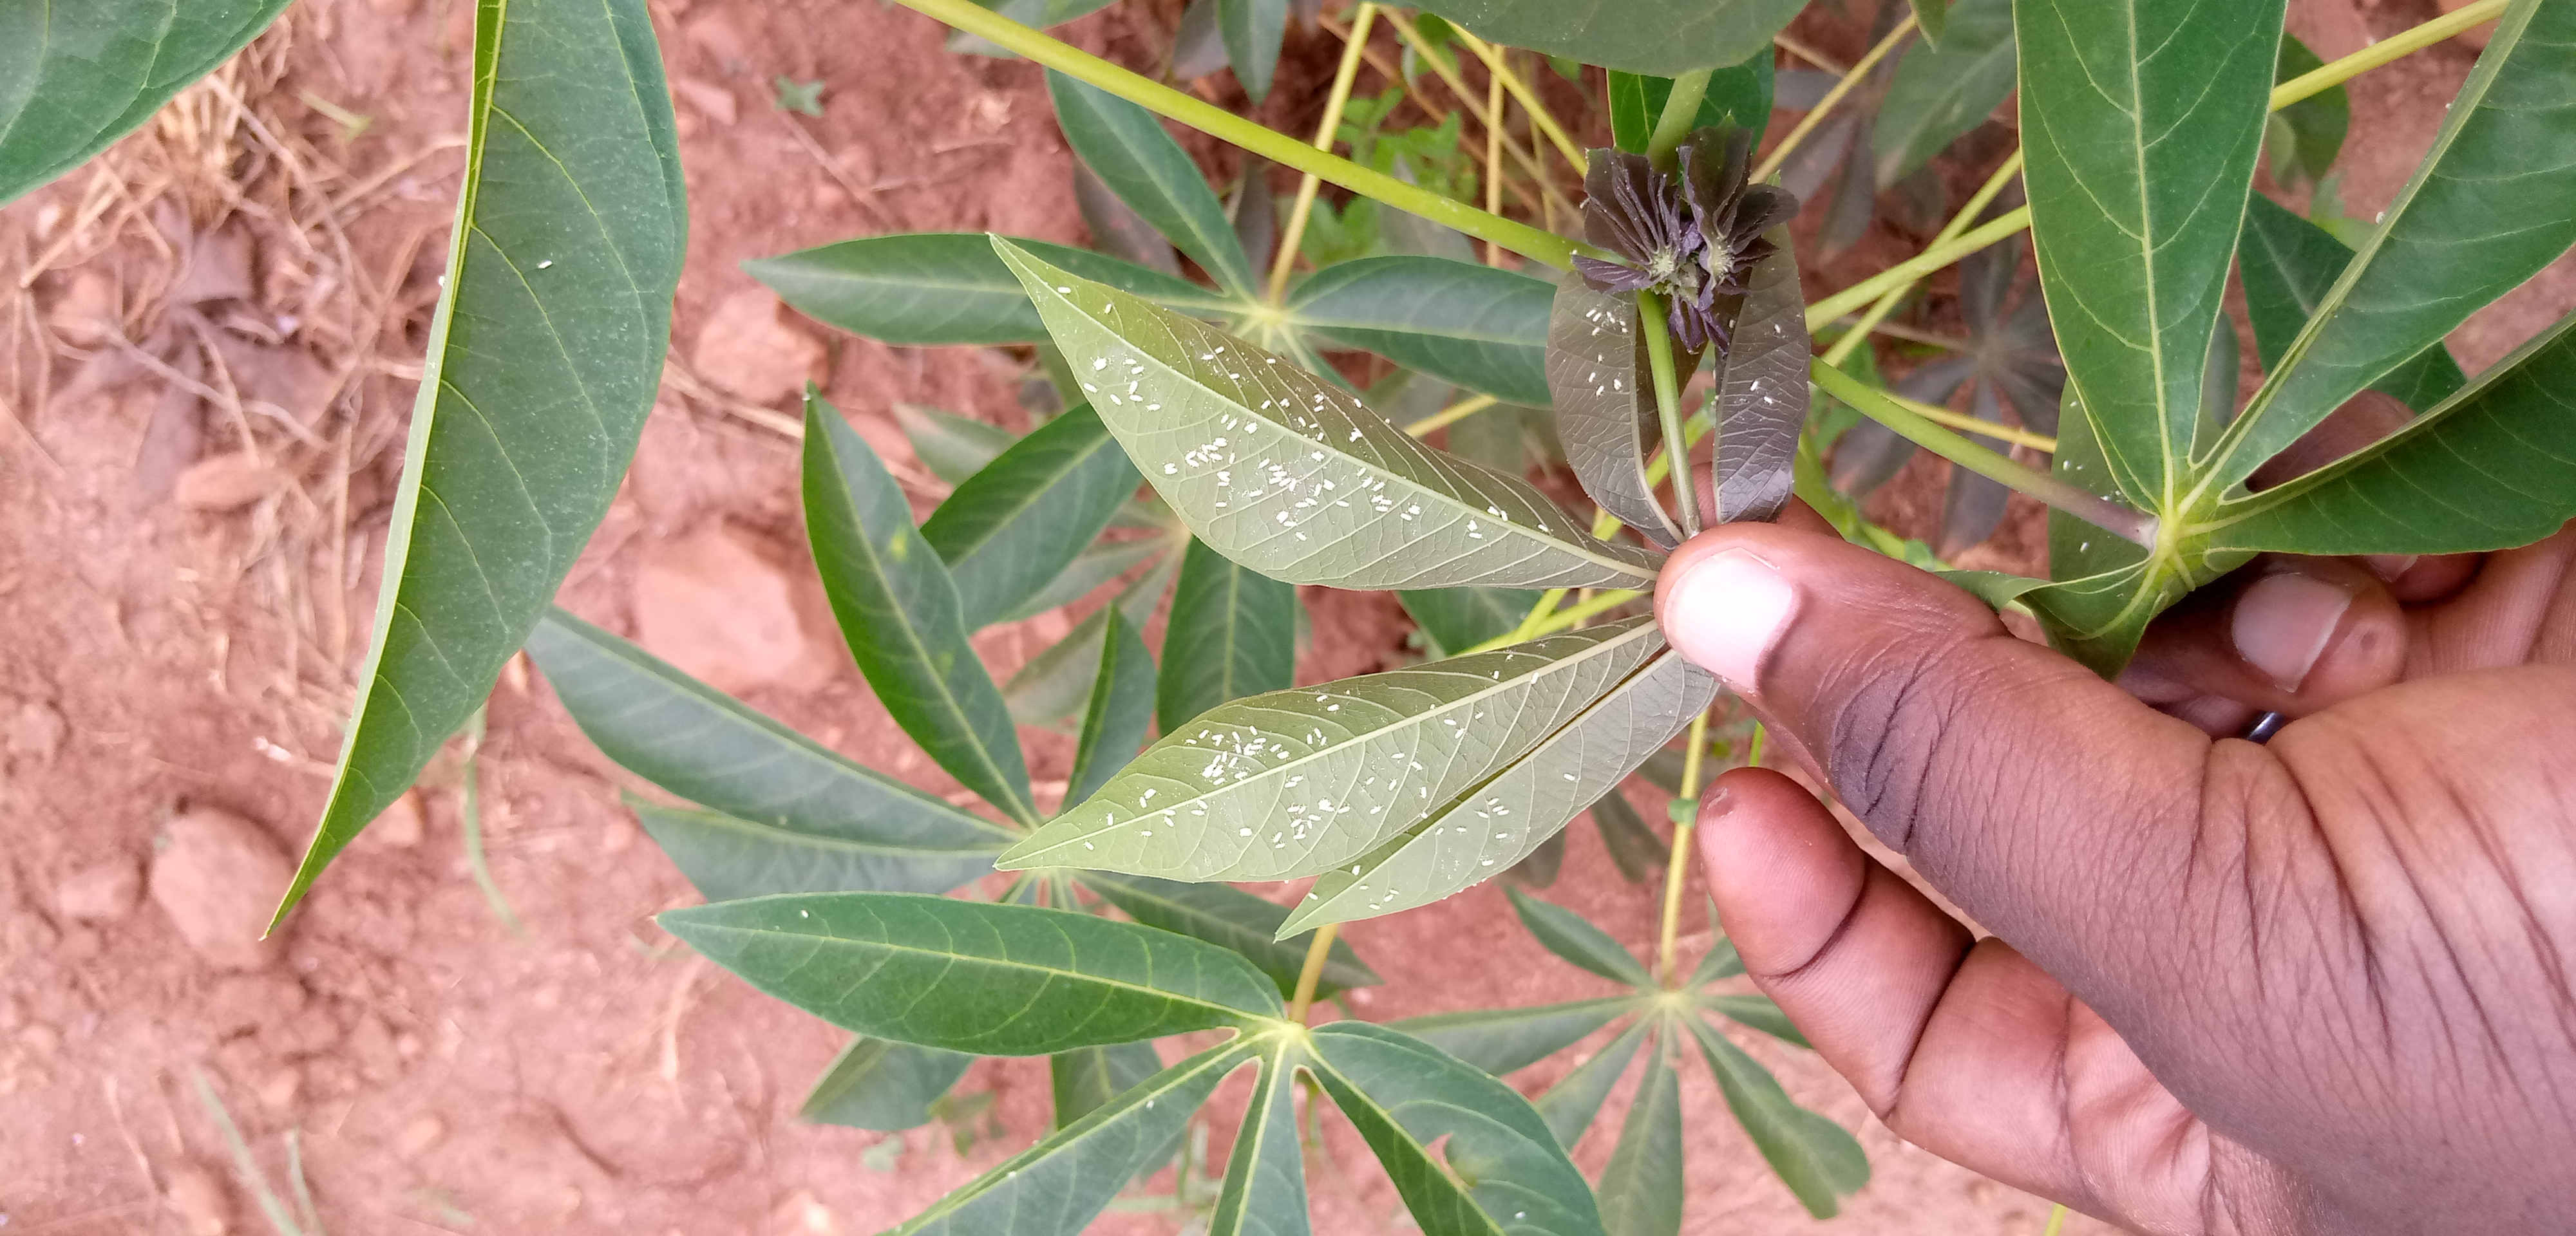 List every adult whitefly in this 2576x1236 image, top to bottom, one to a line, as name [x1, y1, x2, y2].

whitefly [2443, 102, 2454, 111]
whitefly [2374, 210, 2386, 226]
whitefly [533, 254, 561, 277]
whitefly [433, 269, 449, 290]
whitefly [1056, 285, 1073, 295]
whitefly [1102, 301, 1113, 316]
whitefly [1585, 308, 1597, 319]
whitefly [1605, 310, 1613, 317]
whitefly [1591, 312, 1603, 323]
whitefly [1609, 316, 1616, 324]
whitefly [1727, 317, 1736, 331]
whitefly [1618, 319, 1628, 326]
whitefly [1773, 323, 1783, 335]
whitefly [1591, 325, 1600, 338]
whitefly [1620, 326, 1629, 334]
whitefly [1214, 344, 1226, 355]
whitefly [1200, 352, 1215, 361]
whitefly [1596, 352, 1604, 363]
whitefly [1093, 357, 1107, 366]
whitefly [1123, 357, 1138, 365]
whitefly [1264, 357, 1278, 365]
whitefly [1095, 362, 1107, 371]
whitefly [1130, 365, 1146, 375]
whitefly [1228, 371, 1241, 380]
whitefly [1586, 371, 1597, 384]
whitefly [1613, 377, 1623, 388]
whitefly [1127, 378, 1140, 395]
whitefly [1747, 379, 1760, 392]
whitefly [1082, 381, 1098, 394]
whitefly [1613, 382, 1621, 391]
whitefly [1593, 384, 1605, 398]
whitefly [1109, 392, 1123, 406]
whitefly [1314, 393, 1321, 399]
whitefly [1127, 394, 1145, 402]
whitefly [1714, 394, 1720, 400]
whitefly [1315, 395, 1325, 404]
whitefly [1762, 395, 1774, 405]
whitefly [1258, 397, 1272, 411]
whitefly [1279, 397, 1289, 407]
whitefly [1352, 397, 1363, 409]
whitefly [2069, 398, 2079, 409]
whitefly [1709, 400, 1718, 406]
whitefly [1285, 401, 1291, 408]
whitefly [1145, 402, 1162, 412]
whitefly [1313, 405, 1325, 414]
whitefly [1219, 413, 1229, 424]
whitefly [1297, 415, 1308, 428]
whitefly [1226, 417, 1239, 432]
whitefly [1383, 417, 1391, 424]
whitefly [1244, 422, 1258, 432]
whitefly [1308, 422, 1319, 429]
whitefly [1248, 426, 1258, 435]
whitefly [1316, 431, 1325, 442]
whitefly [1350, 431, 1363, 437]
whitefly [1214, 436, 1227, 441]
whitefly [1349, 436, 1358, 442]
whitefly [1213, 442, 1227, 447]
whitefly [1200, 442, 1209, 456]
whitefly [1206, 444, 1219, 451]
whitefly [1309, 448, 1327, 464]
whitefly [1185, 449, 1197, 459]
whitefly [1310, 450, 1327, 463]
whitefly [1197, 451, 1209, 463]
whitefly [1228, 451, 1236, 465]
whitefly [1208, 452, 1224, 462]
whitefly [1256, 456, 1272, 471]
whitefly [2060, 458, 2070, 474]
whitefly [1186, 459, 1200, 469]
whitefly [1164, 461, 1177, 469]
whitefly [1266, 464, 1284, 471]
whitefly [1355, 466, 1367, 478]
whitefly [1164, 467, 1179, 475]
whitefly [1272, 470, 1289, 477]
whitefly [1215, 471, 1232, 476]
whitefly [1361, 475, 1374, 490]
whitefly [1217, 476, 1232, 482]
whitefly [1267, 476, 1283, 485]
whitefly [1278, 476, 1292, 489]
whitefly [1288, 476, 1298, 492]
whitefly [1323, 478, 1336, 488]
whitefly [1372, 480, 1385, 493]
whitefly [1217, 481, 1231, 487]
whitefly [1312, 481, 1323, 498]
whitefly [1323, 483, 1333, 492]
whitefly [1247, 487, 1265, 499]
whitefly [1370, 494, 1385, 503]
whitefly [1304, 496, 1319, 507]
whitefly [1335, 498, 1351, 509]
whitefly [1380, 498, 1393, 506]
whitefly [1214, 501, 1229, 509]
whitefly [1294, 501, 1310, 508]
whitefly [1411, 504, 1421, 510]
whitefly [1485, 504, 1499, 518]
whitefly [1374, 505, 1390, 513]
whitefly [1408, 507, 1420, 516]
whitefly [1499, 508, 1510, 522]
whitefly [1275, 510, 1286, 521]
whitefly [1278, 511, 1289, 524]
whitefly [1399, 512, 1413, 523]
whitefly [1282, 520, 1298, 528]
whitefly [1470, 520, 1478, 530]
whitefly [1536, 522, 1549, 534]
whitefly [1466, 523, 1474, 532]
whitefly [1294, 530, 1309, 542]
whitefly [1468, 532, 1483, 540]
whitefly [2077, 540, 2088, 556]
whitefly [1503, 653, 1516, 662]
whitefly [1491, 668, 1503, 681]
whitefly [1528, 670, 1540, 686]
whitefly [1343, 688, 1353, 697]
whitefly [1314, 693, 1329, 703]
whitefly [1325, 702, 1343, 713]
whitefly [1428, 702, 1437, 711]
whitefly [1473, 709, 1485, 720]
whitefly [1442, 717, 1458, 727]
whitefly [1247, 724, 1260, 736]
whitefly [1313, 726, 1324, 739]
whitefly [1454, 727, 1466, 740]
whitefly [1198, 727, 1211, 739]
whitefly [1231, 730, 1242, 742]
whitefly [1305, 732, 1314, 746]
whitefly [1211, 733, 1225, 740]
whitefly [1319, 735, 1328, 748]
whitefly [1251, 737, 1269, 744]
whitefly [1184, 738, 1198, 746]
whitefly [1214, 738, 1222, 746]
whitefly [1234, 742, 1243, 754]
whitefly [1269, 742, 1283, 754]
whitefly [1243, 742, 1252, 751]
whitefly [1250, 744, 1264, 750]
whitefly [1220, 747, 1229, 763]
whitefly [1276, 750, 1290, 758]
whitefly [1243, 751, 1256, 756]
whitefly [1389, 751, 1406, 760]
whitefly [1212, 753, 1222, 763]
whitefly [1279, 753, 1289, 760]
whitefly [1227, 754, 1238, 768]
whitefly [1409, 760, 1425, 771]
whitefly [1204, 763, 1217, 771]
whitefly [1214, 763, 1224, 772]
whitefly [1206, 769, 1214, 778]
whitefly [1213, 769, 1224, 779]
whitefly [1202, 770, 1213, 777]
whitefly [1234, 770, 1249, 779]
whitefly [1562, 771, 1577, 783]
whitefly [1289, 774, 1305, 782]
whitefly [1363, 774, 1376, 786]
whitefly [1211, 776, 1226, 787]
whitefly [1387, 776, 1399, 793]
whitefly [1283, 782, 1300, 789]
whitefly [1419, 784, 1430, 800]
whitefly [1144, 787, 1153, 796]
whitefly [1145, 789, 1157, 799]
whitefly [1138, 794, 1148, 809]
whitefly [1195, 796, 1209, 810]
whitefly [1315, 796, 1333, 807]
whitefly [1486, 796, 1501, 806]
whitefly [1368, 803, 1384, 816]
whitefly [1298, 804, 1307, 815]
whitefly [1492, 804, 1505, 813]
whitefly [1286, 805, 1300, 813]
whitefly [1338, 805, 1351, 816]
whitefly [1318, 806, 1336, 812]
whitefly [1160, 807, 1177, 816]
whitefly [1496, 808, 1510, 817]
whitefly [1189, 809, 1206, 817]
whitefly [1418, 809, 1431, 819]
whitefly [1475, 809, 1490, 821]
whitefly [1105, 810, 1115, 827]
whitefly [1307, 813, 1322, 821]
whitefly [1162, 815, 1175, 828]
whitefly [1289, 817, 1303, 829]
whitefly [1306, 819, 1315, 830]
whitefly [1296, 823, 1305, 834]
whitefly [1238, 826, 1254, 832]
whitefly [1434, 826, 1446, 836]
whitefly [1454, 826, 1469, 834]
whitefly [1139, 828, 1155, 838]
whitefly [1271, 829, 1283, 843]
whitefly [1493, 831, 1509, 839]
whitefly [1238, 832, 1253, 838]
whitefly [1293, 832, 1307, 841]
whitefly [1082, 839, 1096, 852]
whitefly [1273, 841, 1287, 850]
whitefly [1480, 857, 1496, 868]
whitefly [1354, 864, 1360, 876]
whitefly [1350, 865, 1356, 874]
whitefly [1357, 885, 1370, 890]
whitefly [1388, 888, 1400, 895]
whitefly [1306, 891, 1320, 901]
whitefly [1383, 894, 1394, 904]
whitefly [1367, 903, 1382, 912]
whitefly [799, 907, 813, 921]